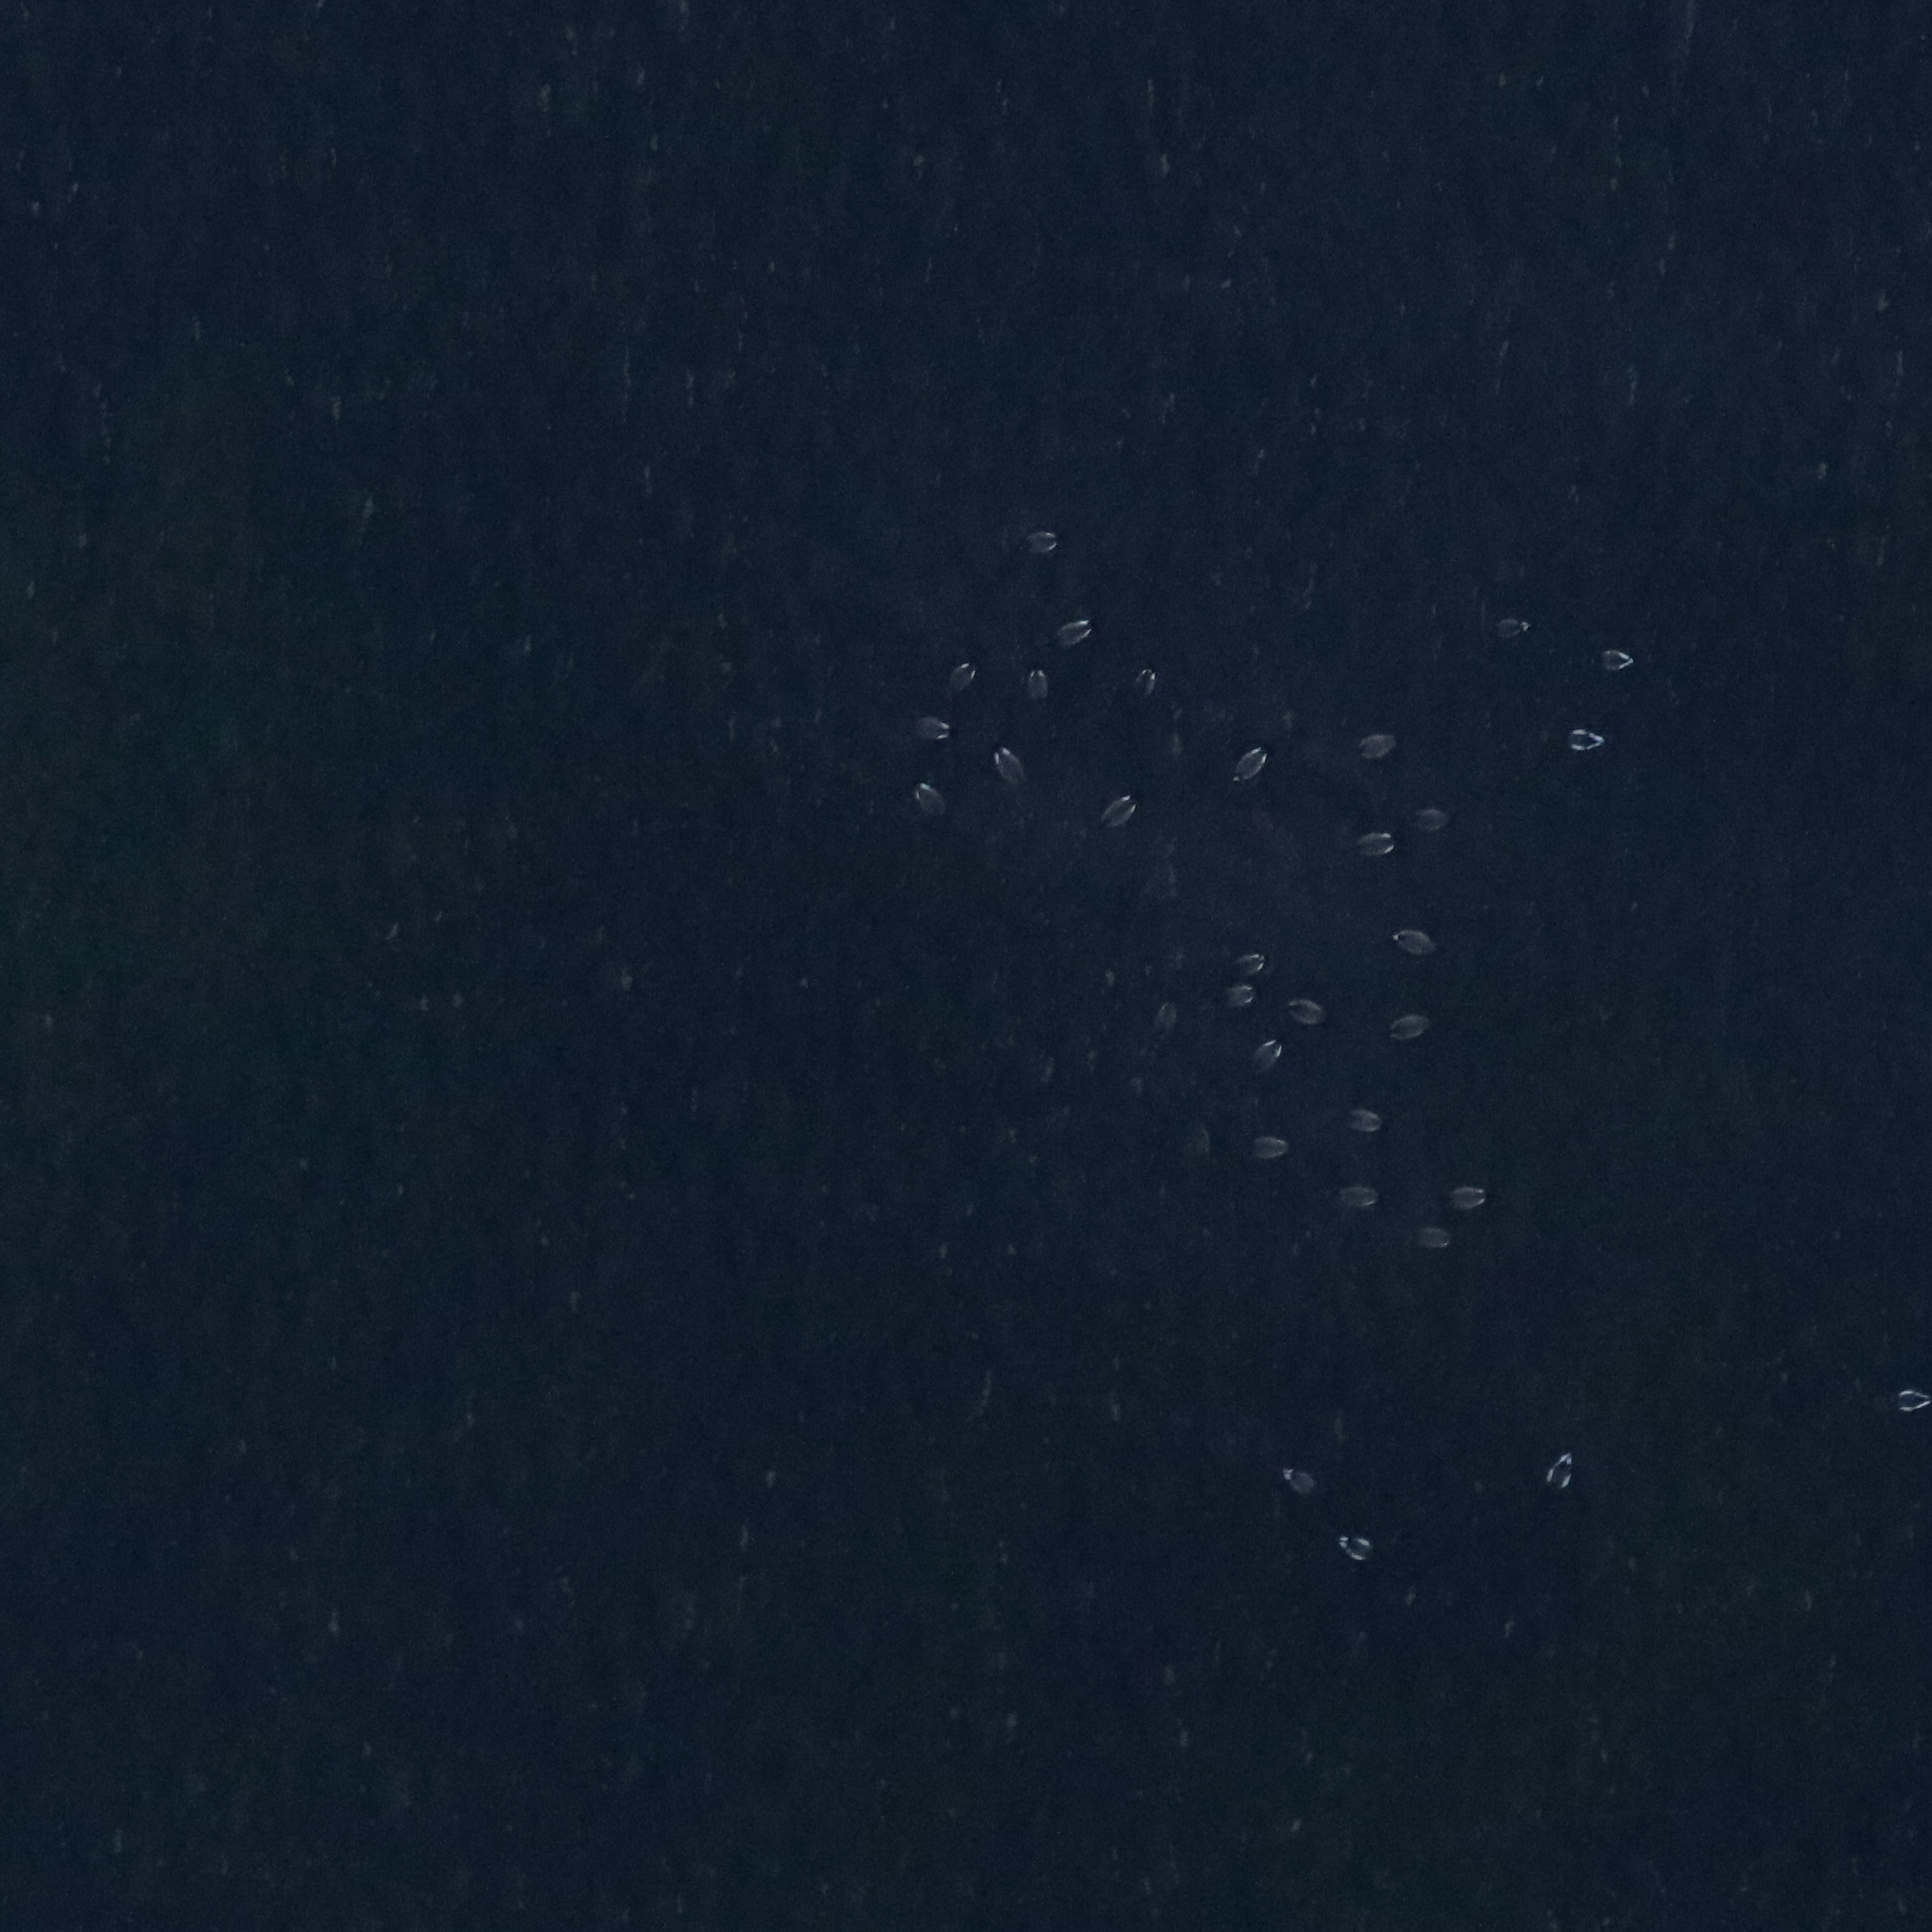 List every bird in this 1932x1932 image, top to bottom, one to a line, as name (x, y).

Canada goose (1043, 543)
brant (1508, 630)
Canada goose (1071, 632)
brant (1612, 659)
Canada goose (966, 680)
Canada goose (1037, 685)
Canada goose (1144, 686)
Canada goose (934, 733)
brant (1581, 740)
Canada goose (1376, 747)
Canada goose (1251, 764)
Canada goose (1009, 768)
Canada goose (926, 802)
Canada goose (1119, 812)
Canada goose (1431, 821)
Canada goose (1375, 844)
Canada goose (1414, 944)
Canada goose (1248, 967)
Canada goose (1232, 1002)
Canada goose (1306, 1008)
Canada goose (1169, 1022)
Canada goose (1409, 1023)
Canada goose (1267, 1051)
Canada goose (1362, 1120)
Canada goose (1269, 1150)
Canada goose (1358, 1196)
Canada goose (1468, 1196)
Canada goose (1433, 1241)
brant (1910, 1399)
brant (1560, 1474)
brant (1301, 1486)
brant (1358, 1546)